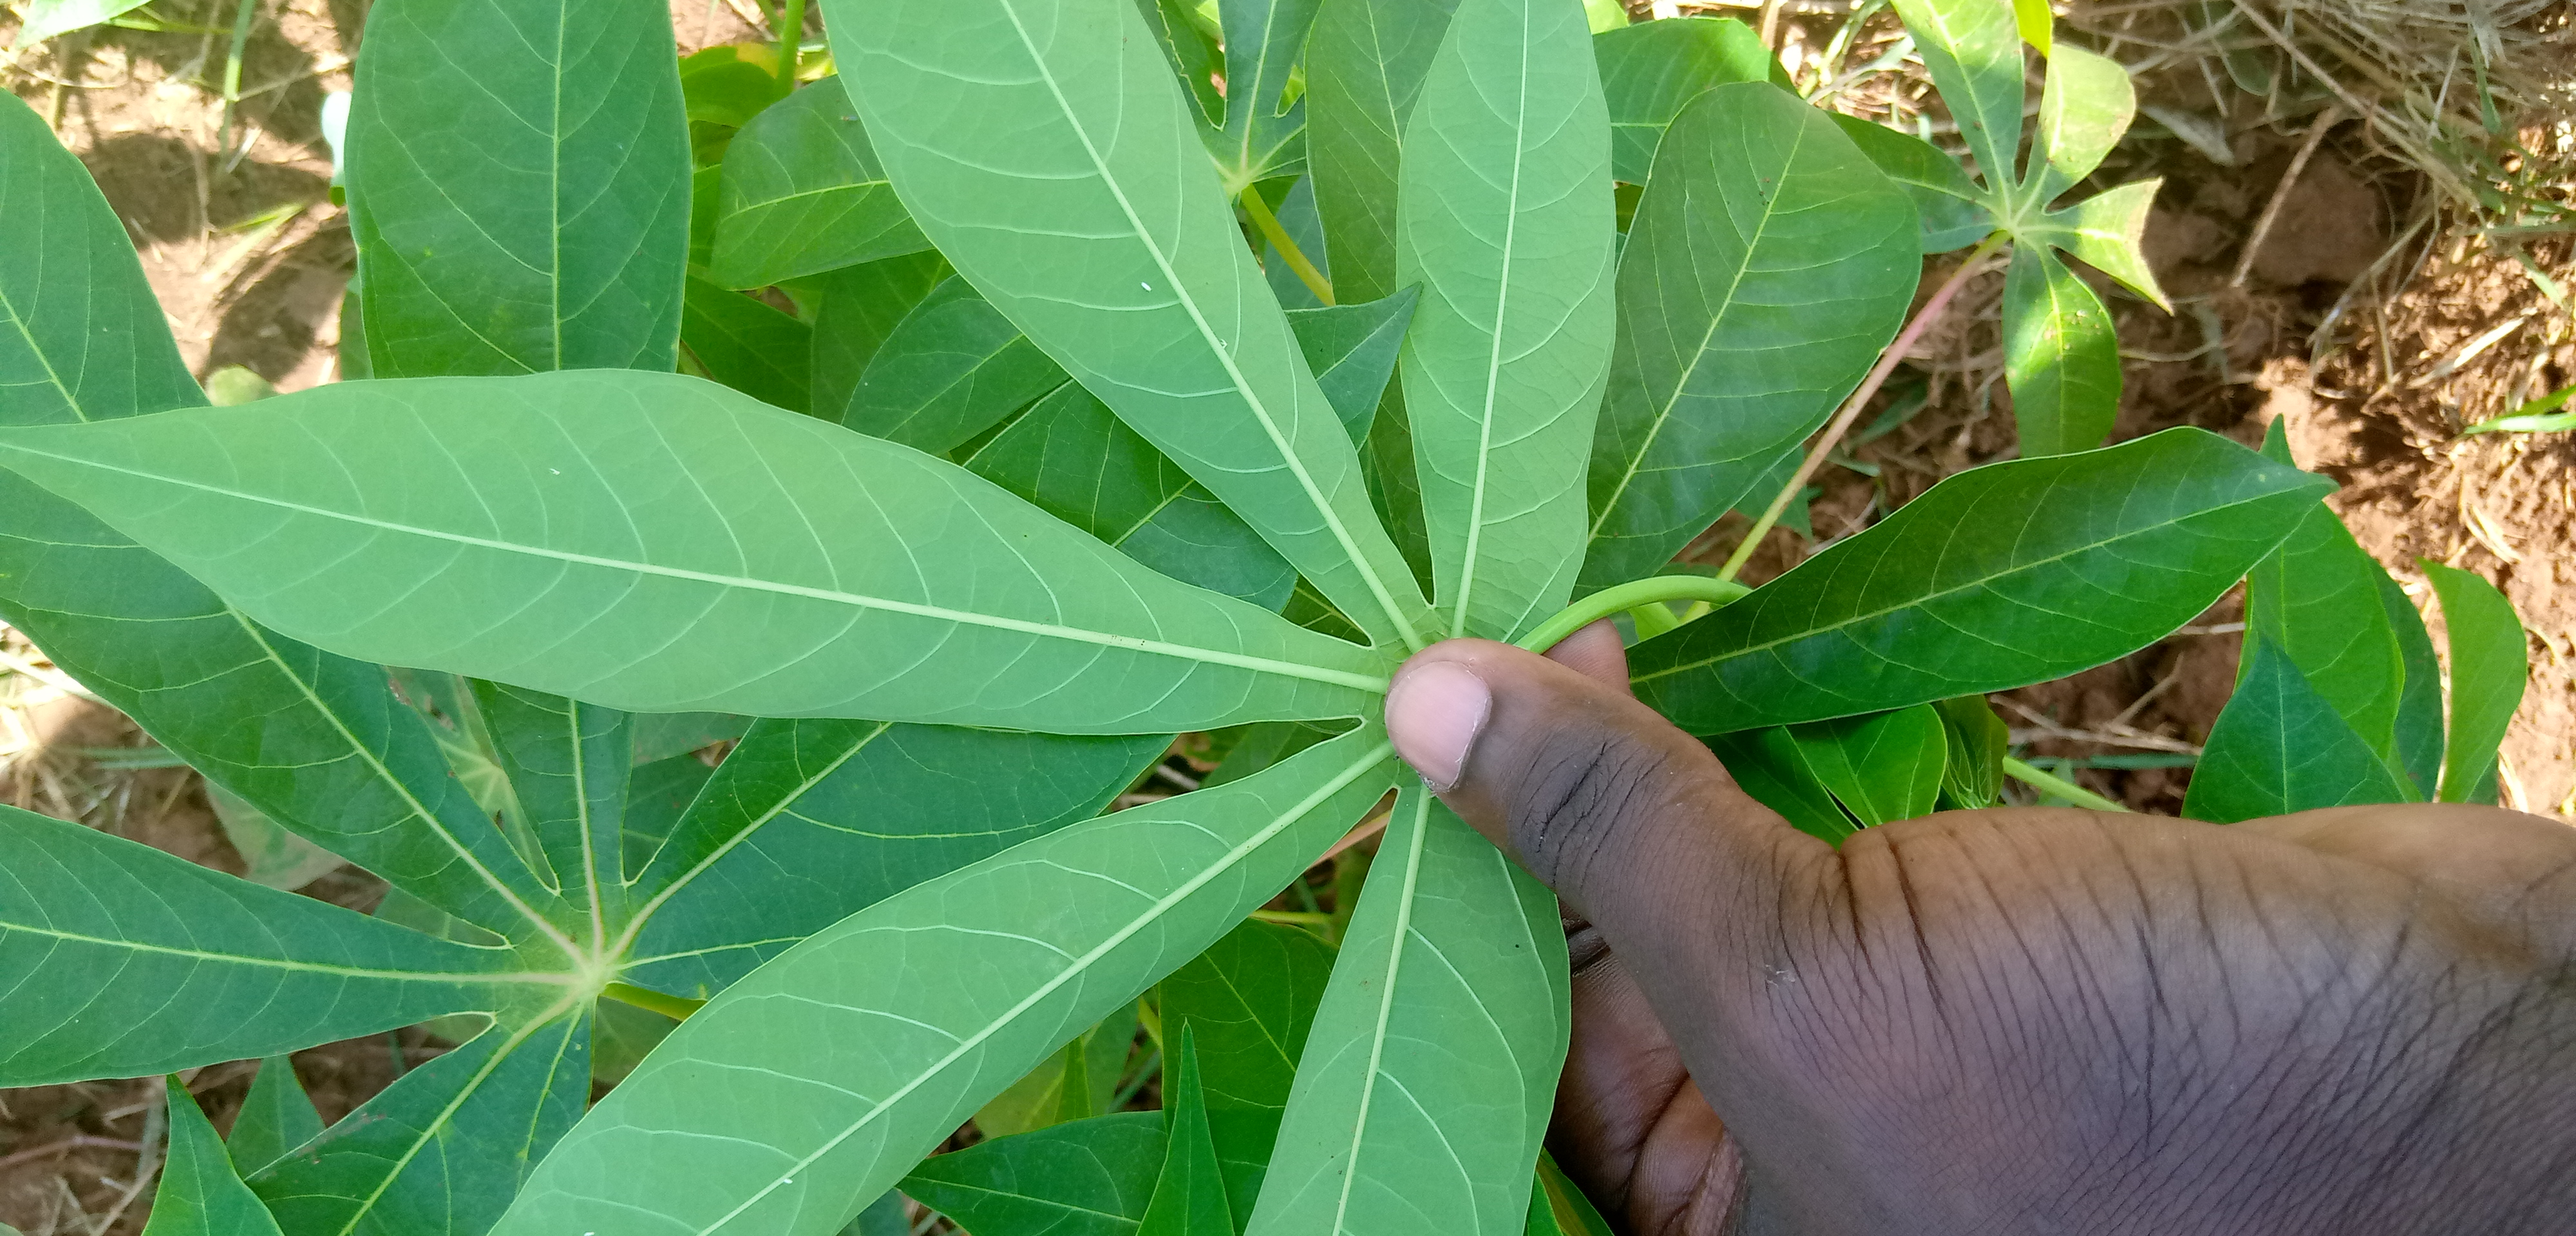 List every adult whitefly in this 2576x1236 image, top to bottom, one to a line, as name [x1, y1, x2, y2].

whitefly [1139, 280, 1151, 292]
whitefly [1219, 337, 1228, 348]
whitefly [549, 465, 562, 476]
whitefly [782, 1177, 795, 1188]